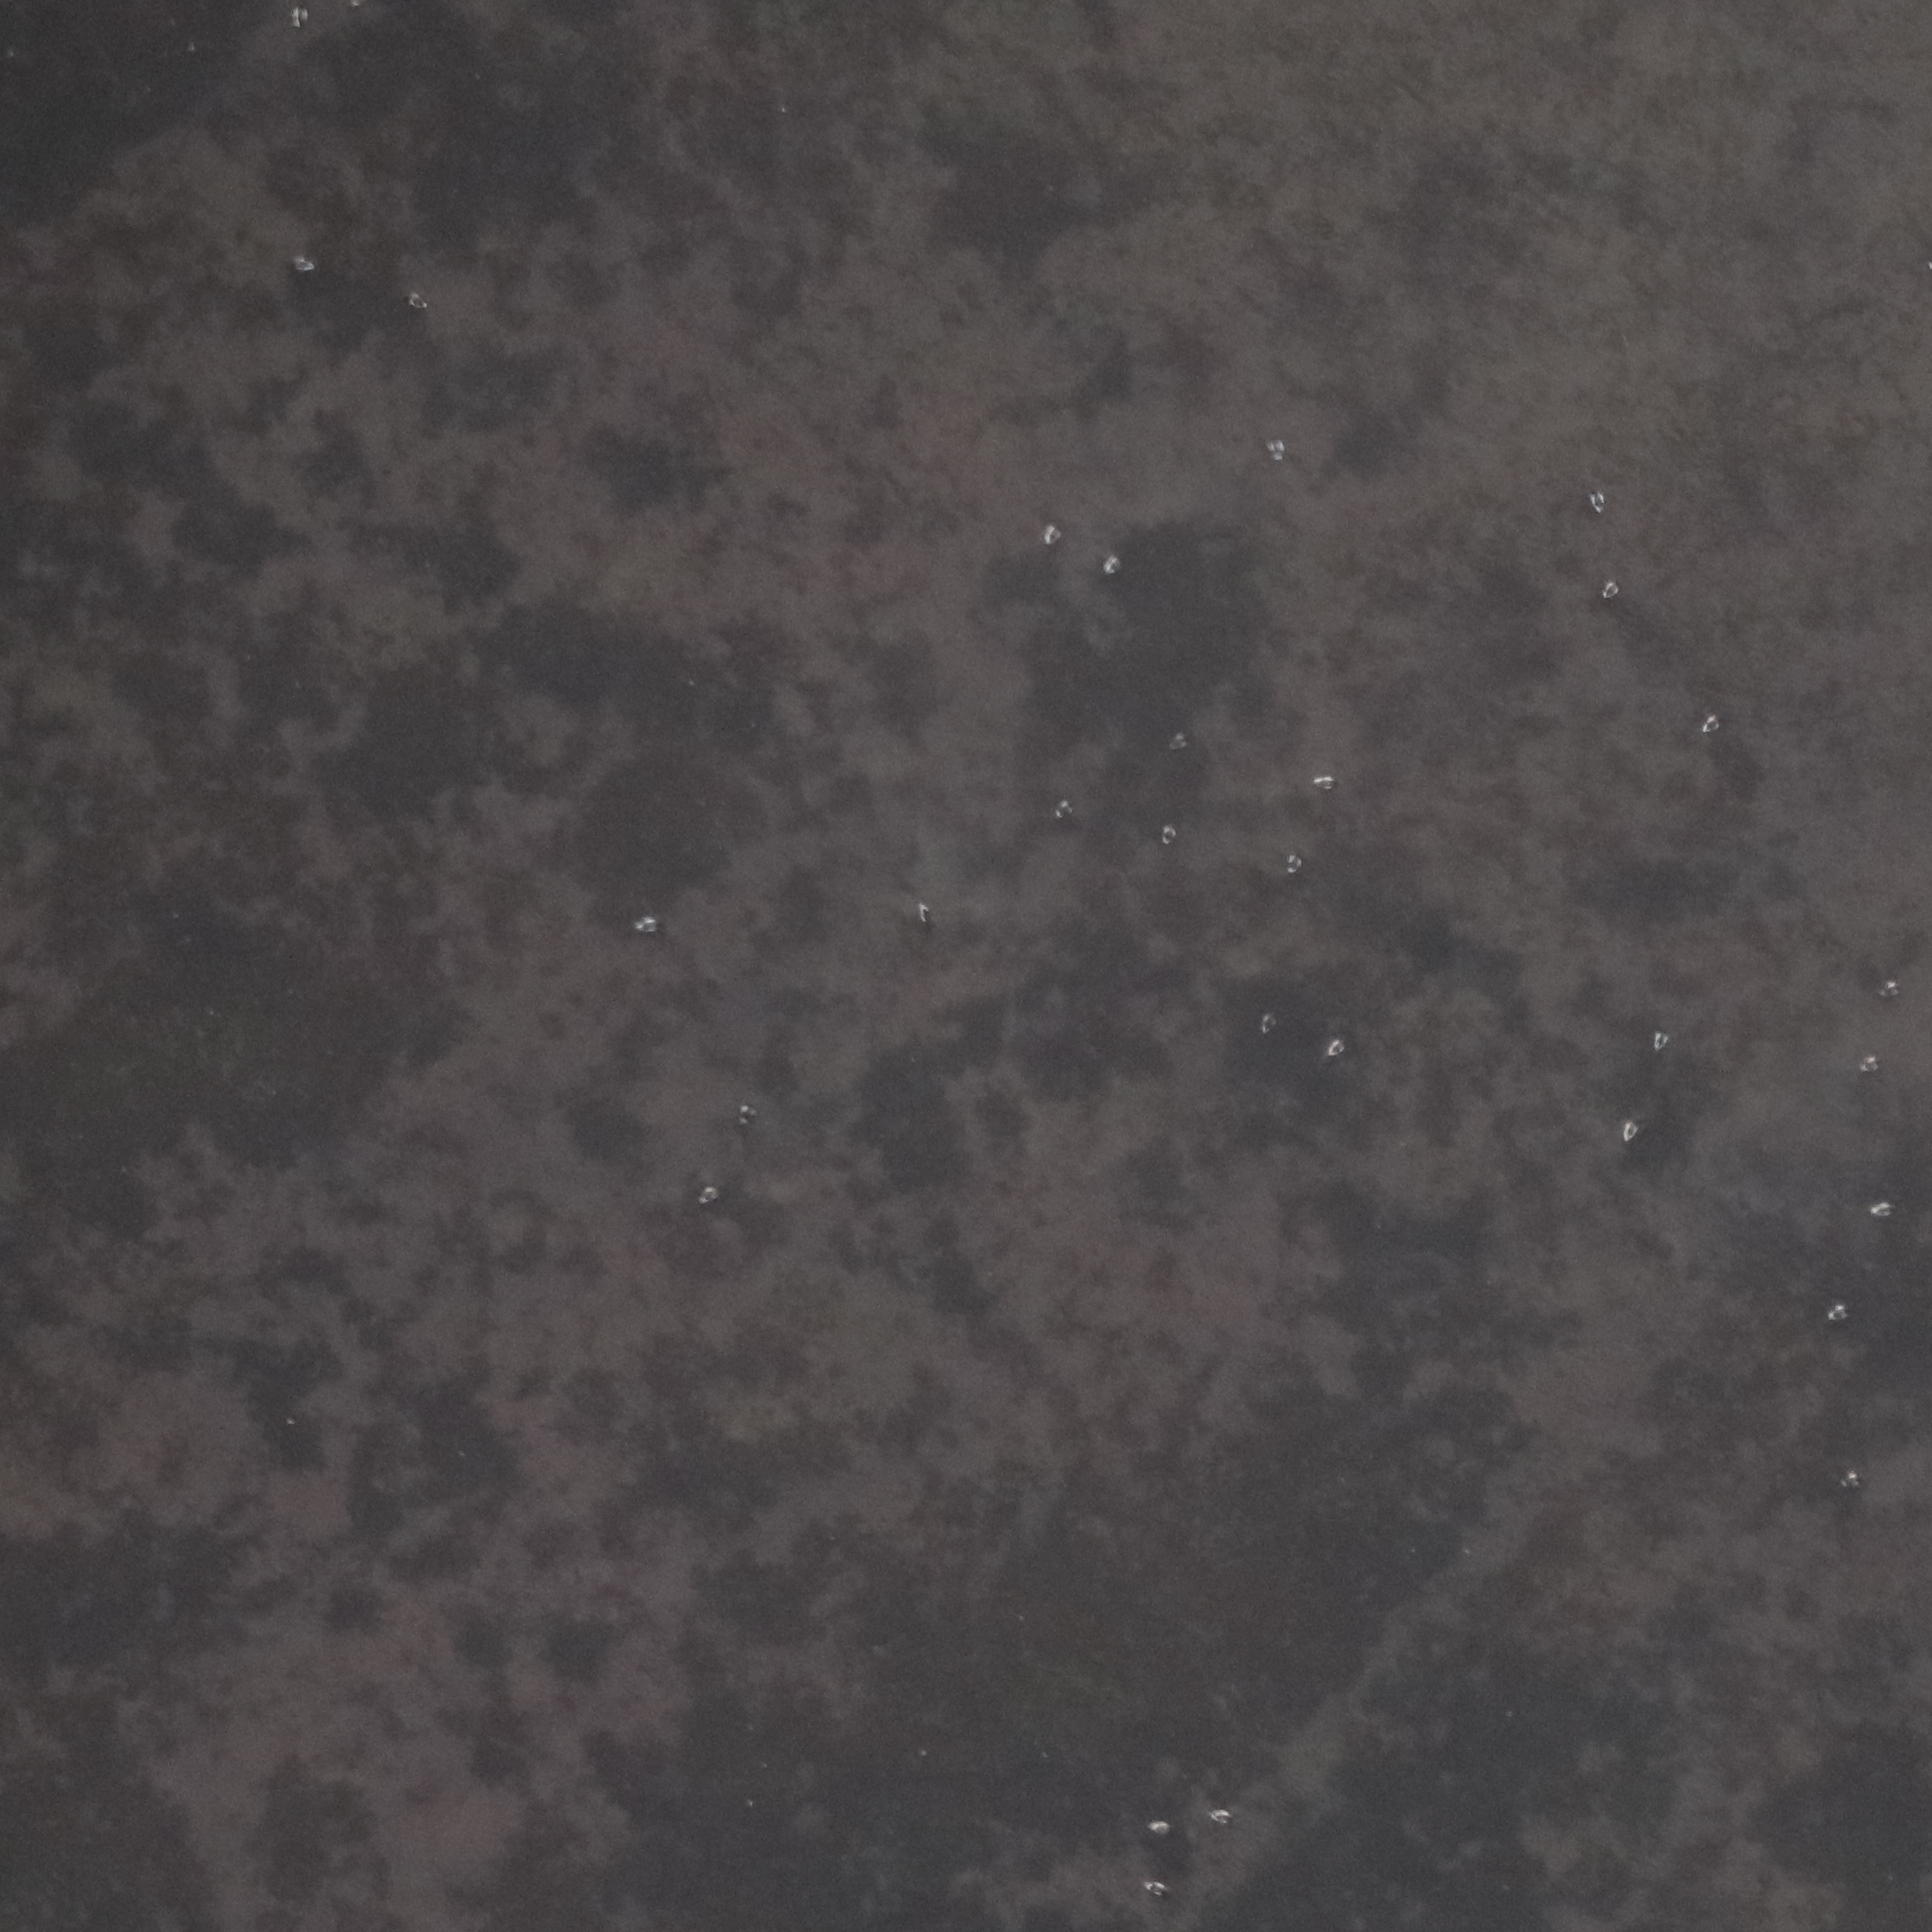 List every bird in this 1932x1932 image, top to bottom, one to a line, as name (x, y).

brant (298, 10)
brant (301, 263)
brant (414, 299)
brant (1279, 449)
brant (1599, 498)
brant (1056, 533)
brant (1117, 560)
brant (1614, 589)
brant (1712, 721)
brant (1181, 740)
brant (1327, 782)
brant (1067, 807)
brant (1171, 833)
brant (1296, 866)
brant (925, 912)
brant (649, 927)
brant (1892, 988)
brant (1271, 1020)
brant (1663, 1039)
brant (1342, 1051)
brant (1871, 1068)
brant (749, 1110)
brant (1637, 1134)
brant (703, 1186)
brant (1880, 1209)
brant (1837, 1311)
brant (1856, 1483)
brant (1222, 1821)
brant (1163, 1823)
brant (1157, 1885)